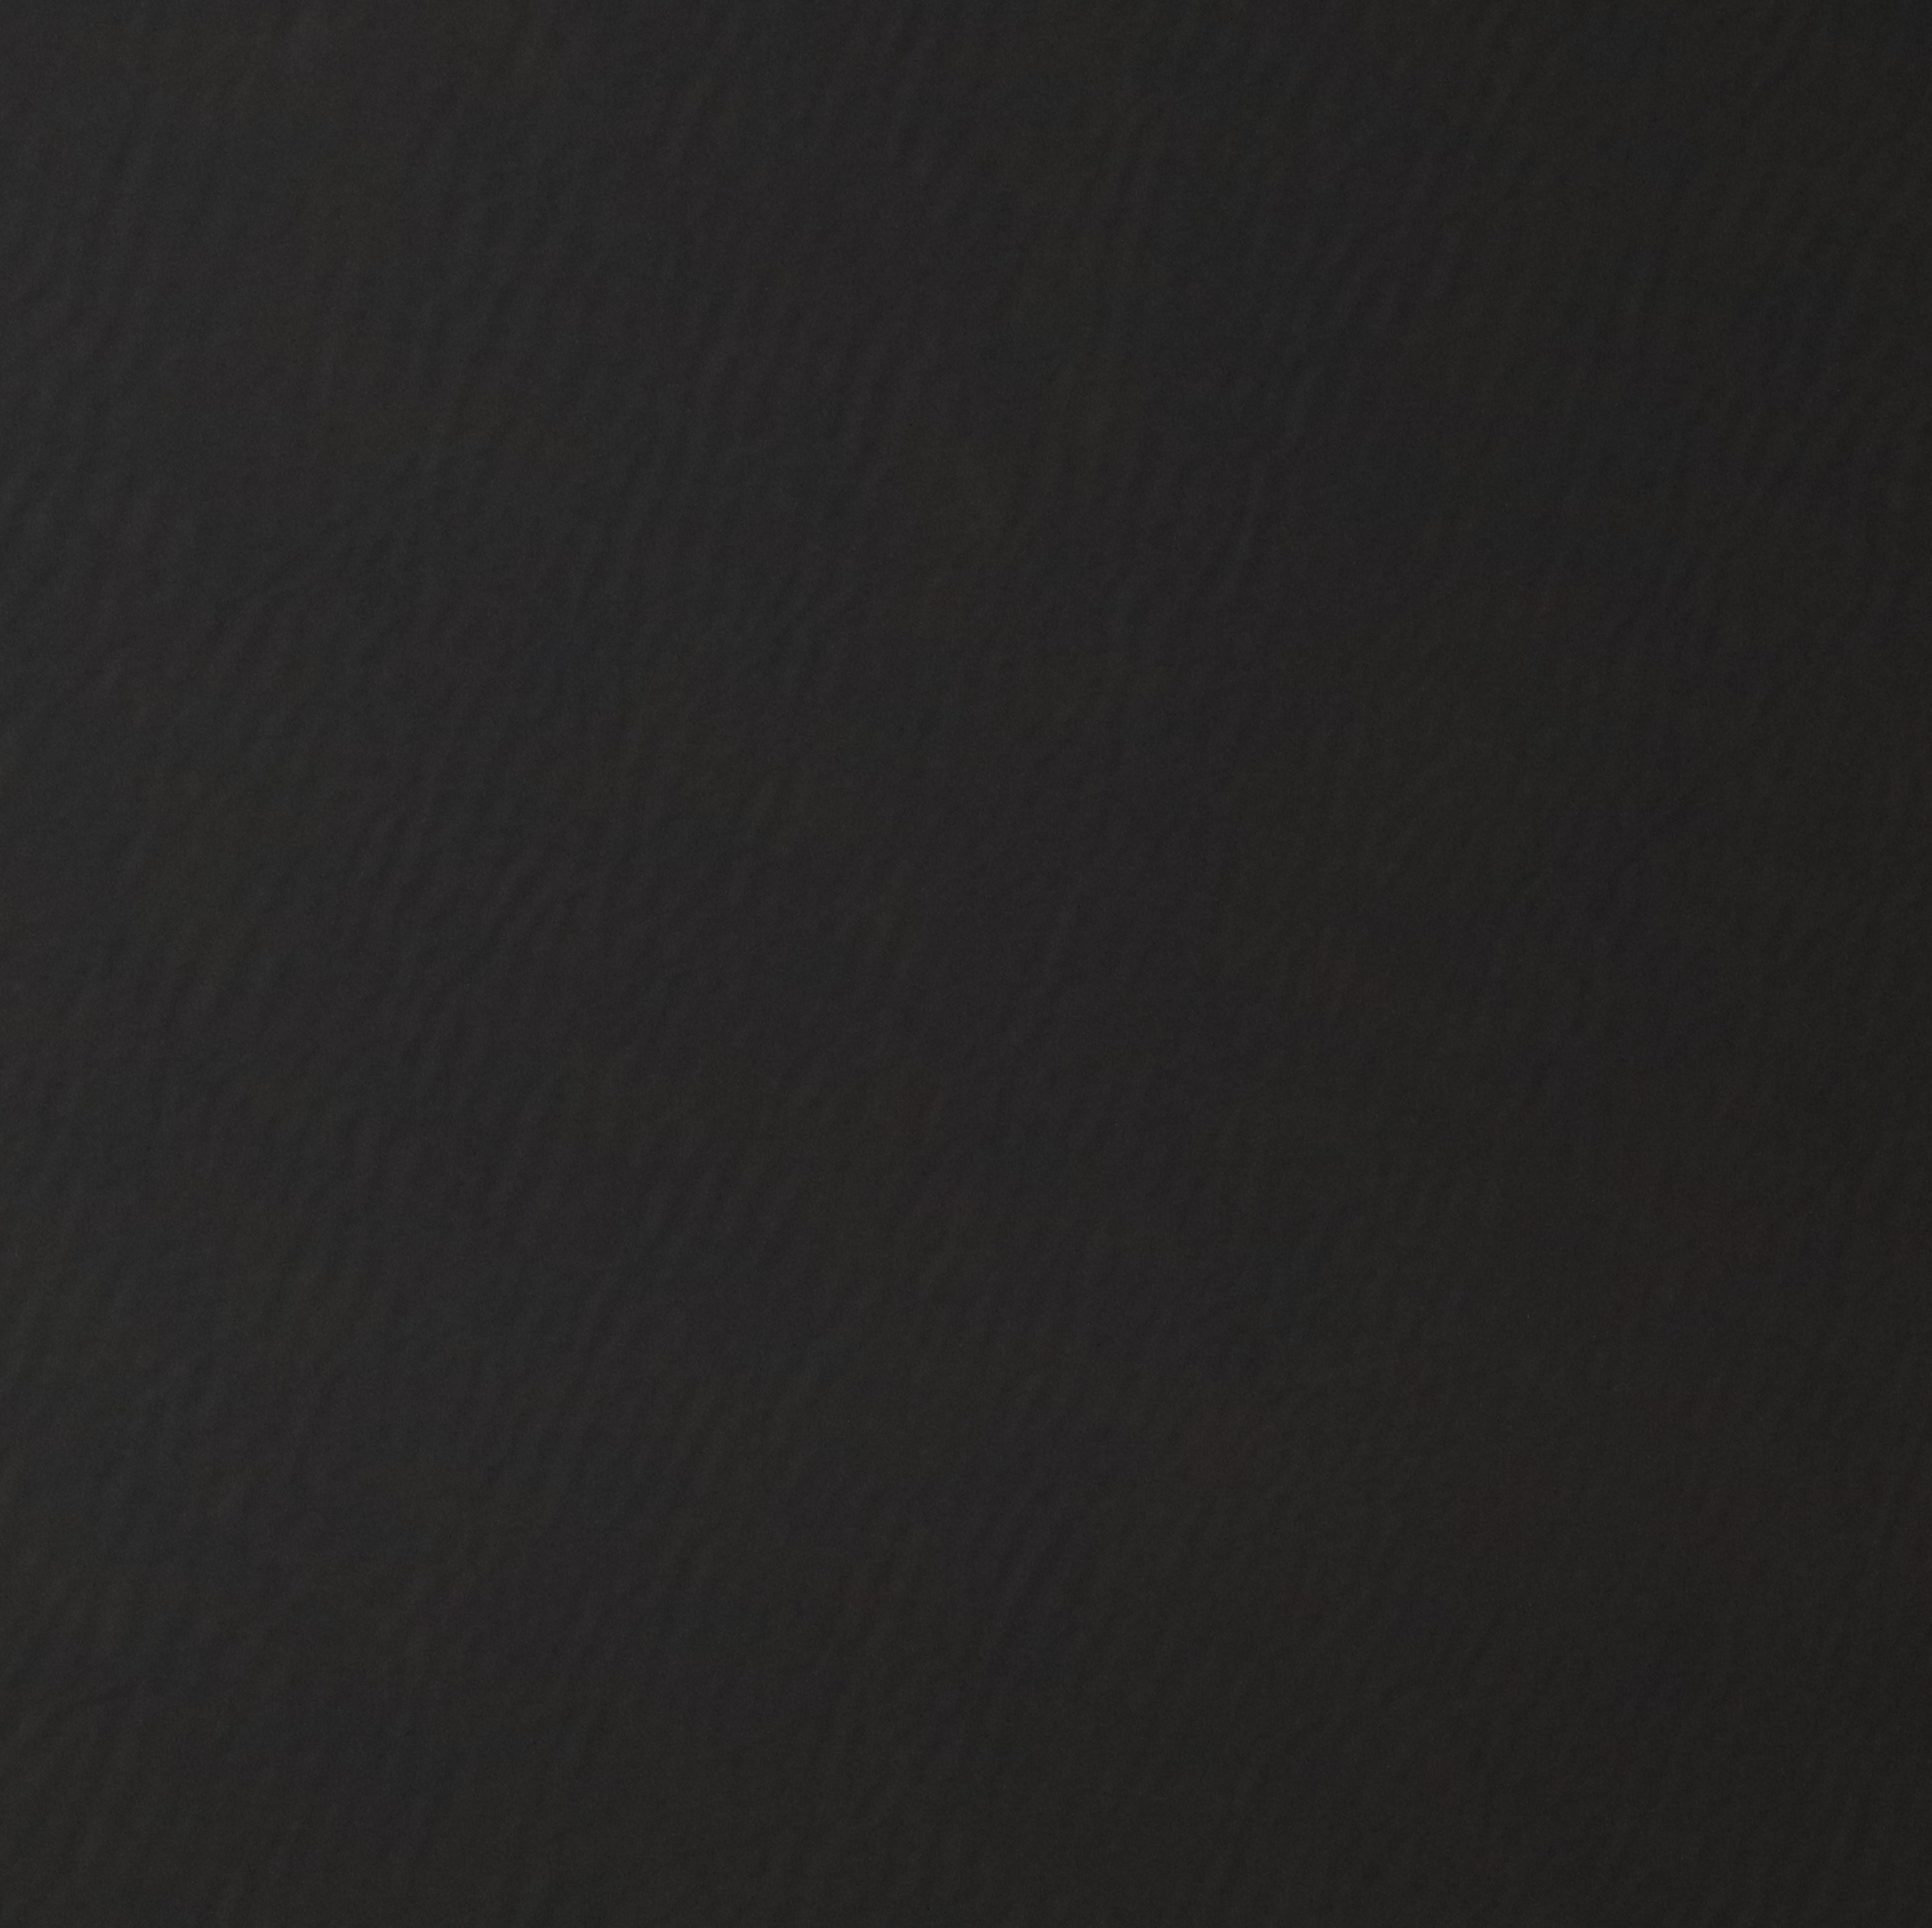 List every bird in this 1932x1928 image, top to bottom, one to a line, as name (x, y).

None